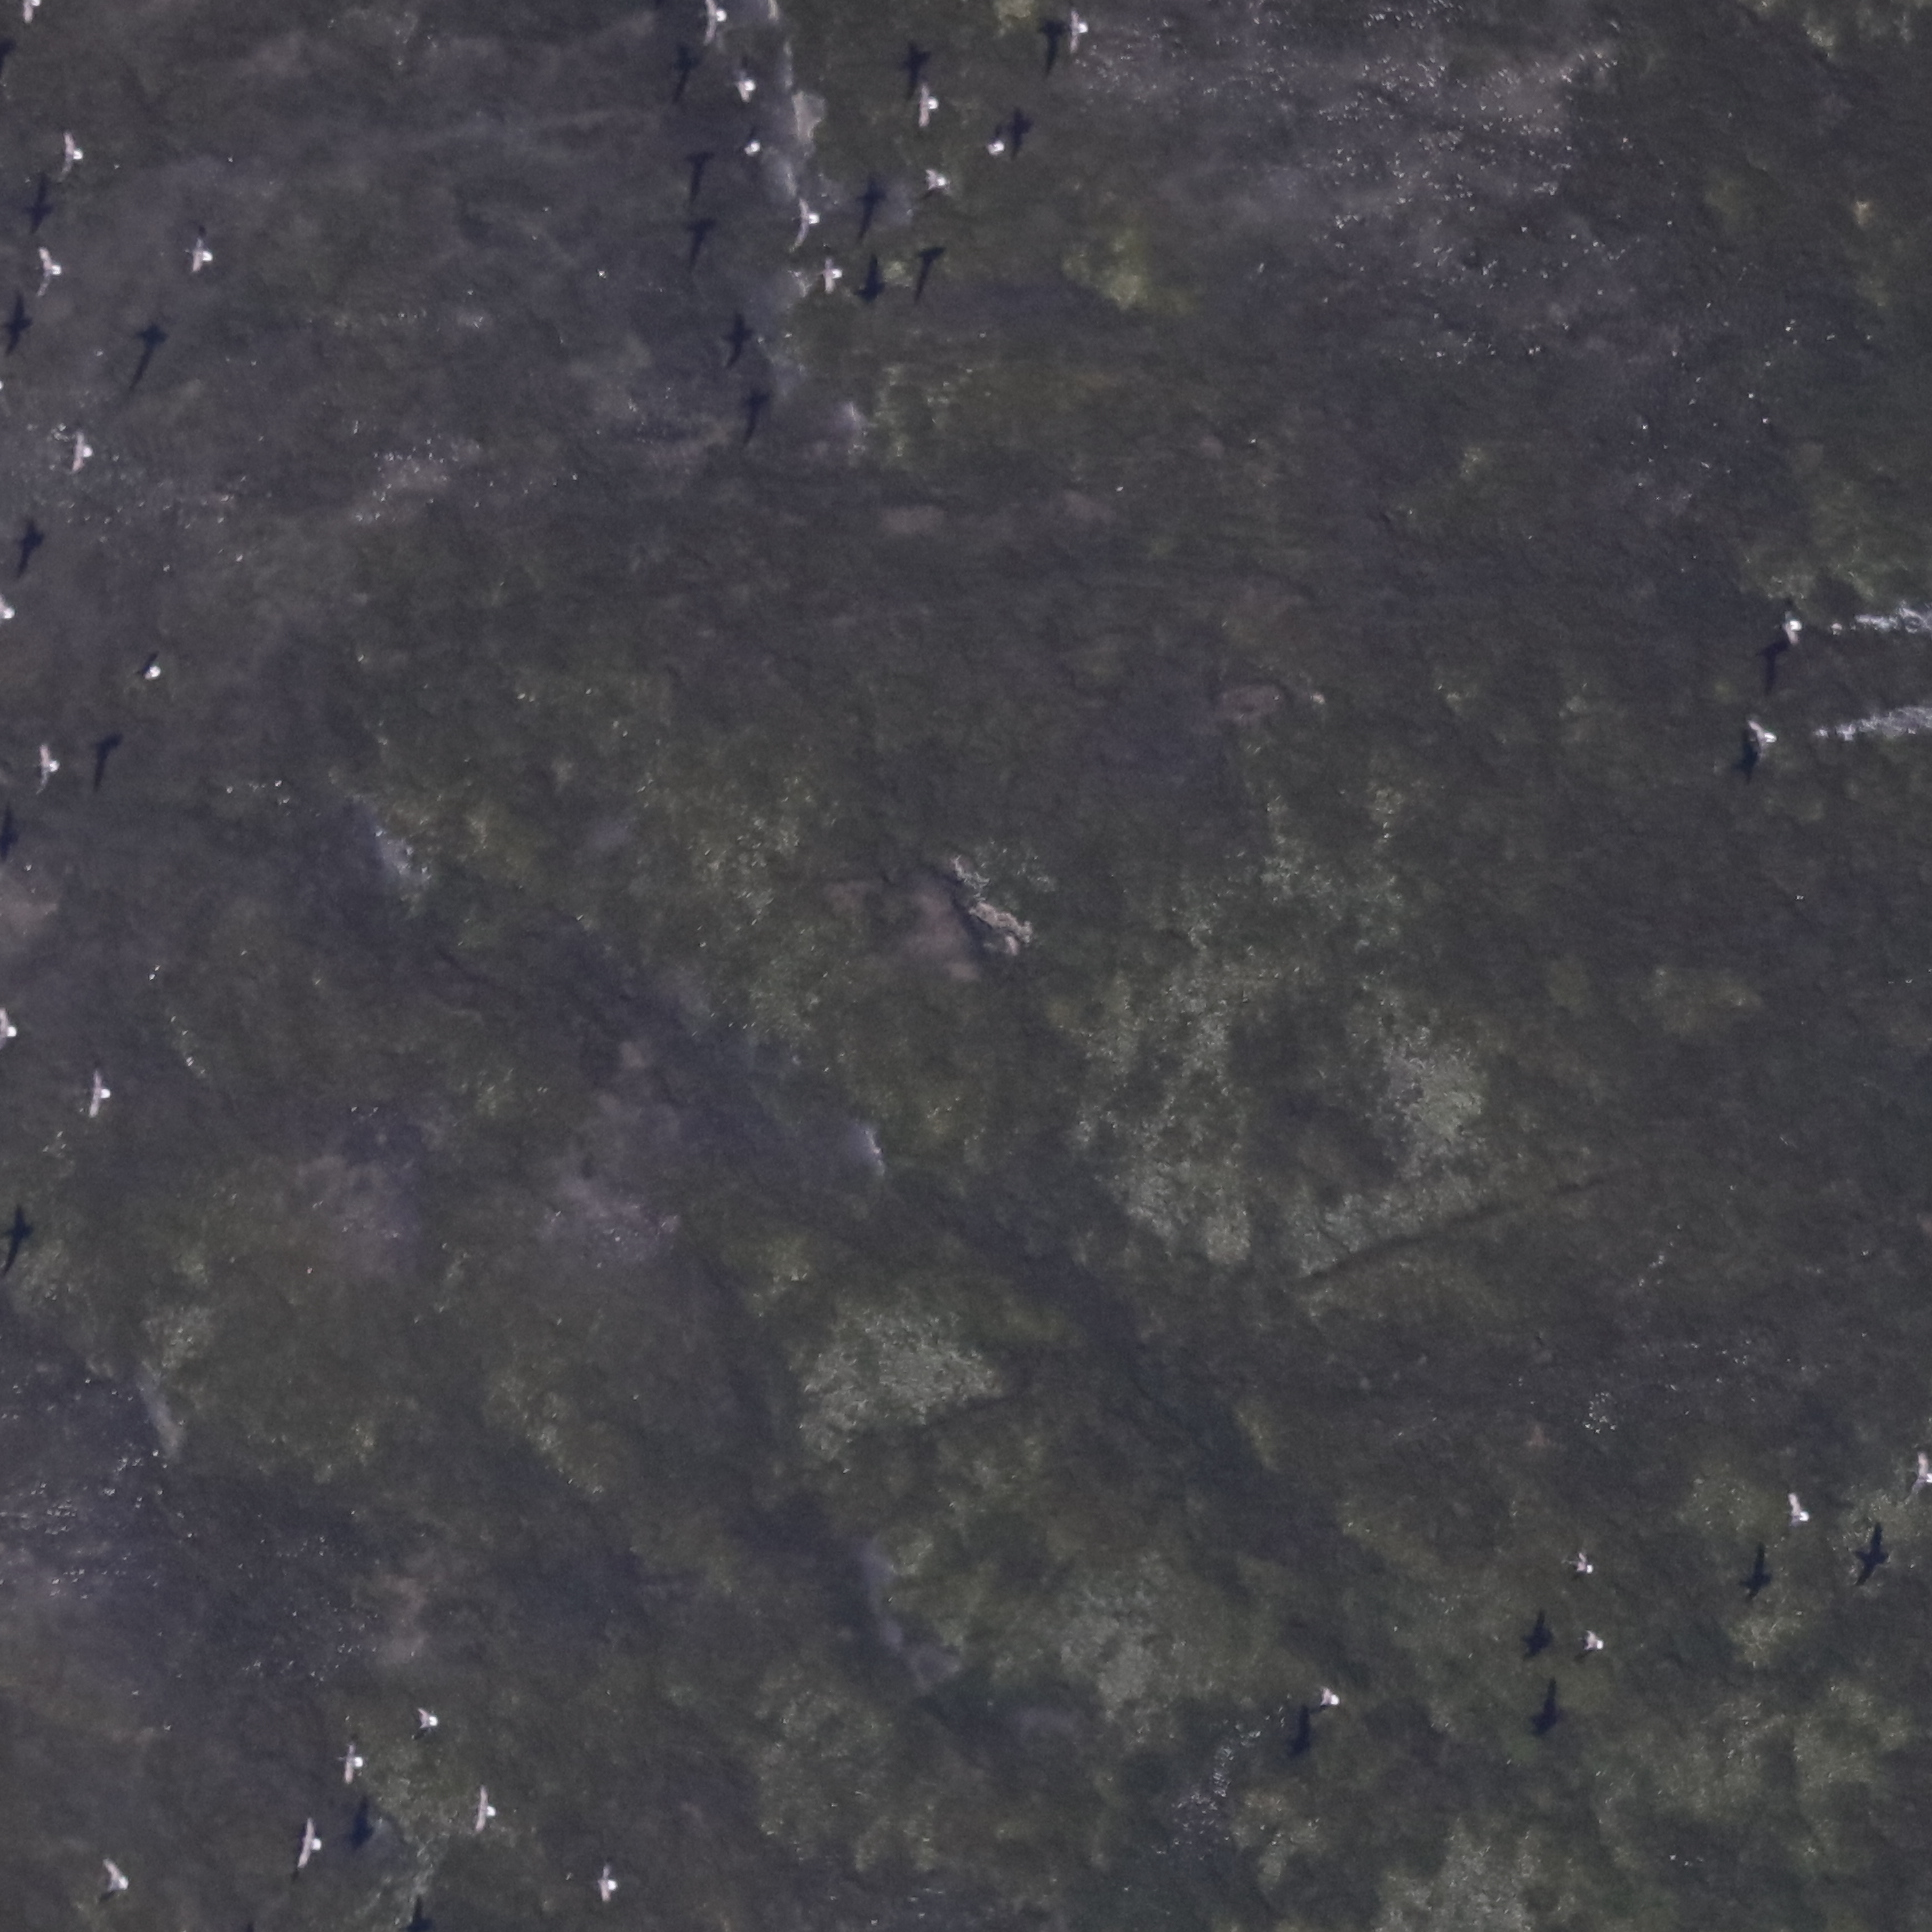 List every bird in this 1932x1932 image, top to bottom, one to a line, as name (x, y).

brant (713, 16)
brant (1073, 30)
brant (745, 86)
brant (922, 101)
brant (73, 148)
brant (749, 150)
brant (991, 150)
brant (941, 183)
brant (809, 218)
brant (203, 254)
brant (829, 273)
brant (44, 283)
brant (90, 452)
brant (0, 600)
brant (1788, 622)
brant (158, 683)
brant (1756, 736)
brant (51, 759)
brant (17, 1024)
brant (104, 1097)
brant (1920, 1477)
brant (1798, 1515)
brant (1585, 1562)
brant (1590, 1641)
brant (1334, 1699)
brant (421, 1718)
brant (351, 1765)
brant (485, 1807)
brant (317, 1848)
brant (124, 1882)
brant (608, 1884)